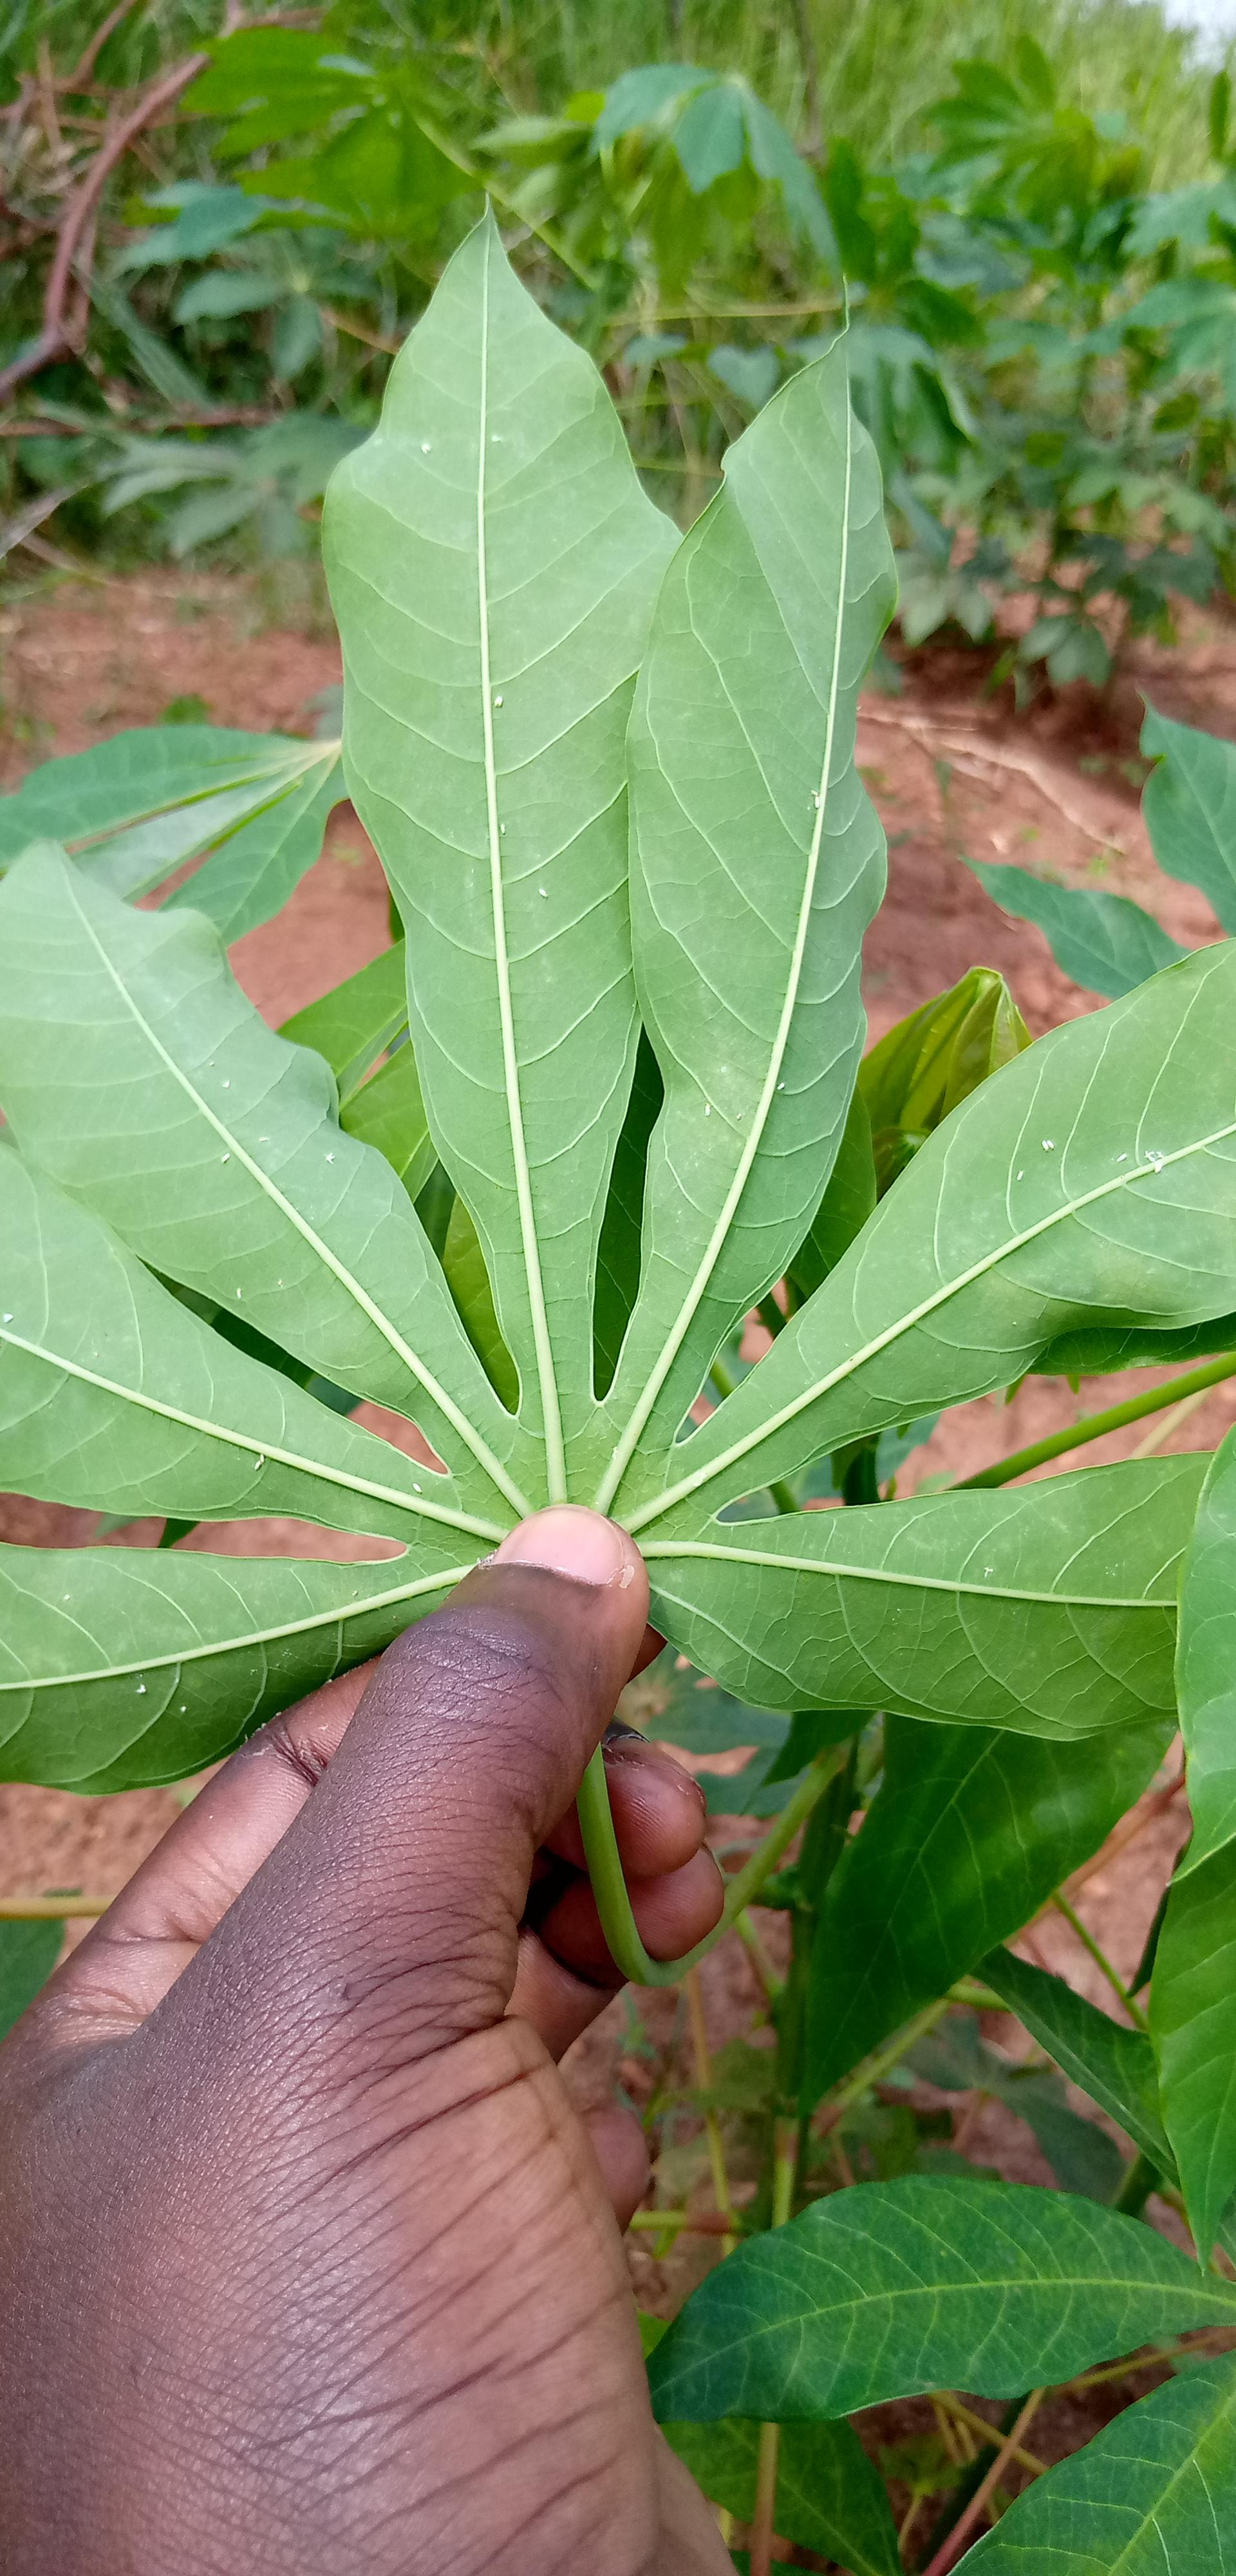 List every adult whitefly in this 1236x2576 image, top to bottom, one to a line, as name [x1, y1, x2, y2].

whitefly [418, 442, 432, 457]
whitefly [492, 694, 505, 714]
whitefly [808, 790, 822, 813]
whitefly [499, 823, 510, 835]
whitefly [536, 887, 552, 900]
whitefly [222, 1075, 233, 1095]
whitefly [776, 1083, 789, 1093]
whitefly [705, 1104, 711, 1119]
whitefly [736, 1111, 745, 1122]
whitefly [260, 1135, 269, 1148]
whitefly [1042, 1139, 1054, 1153]
whitefly [220, 1150, 230, 1171]
whitefly [324, 1150, 338, 1169]
whitefly [1115, 1150, 1126, 1164]
whitefly [1146, 1150, 1156, 1163]
whitefly [1153, 1150, 1165, 1168]
whitefly [1016, 1169, 1026, 1182]
whitefly [275, 1278, 283, 1288]
whitefly [233, 1289, 247, 1303]
whitefly [3, 1312, 16, 1331]
whitefly [255, 1453, 265, 1475]
whitefly [411, 1484, 428, 1499]
whitefly [982, 1566, 998, 1579]
whitefly [62, 1591, 73, 1604]
whitefly [135, 1685, 147, 1694]
whitefly [179, 1701, 192, 1713]